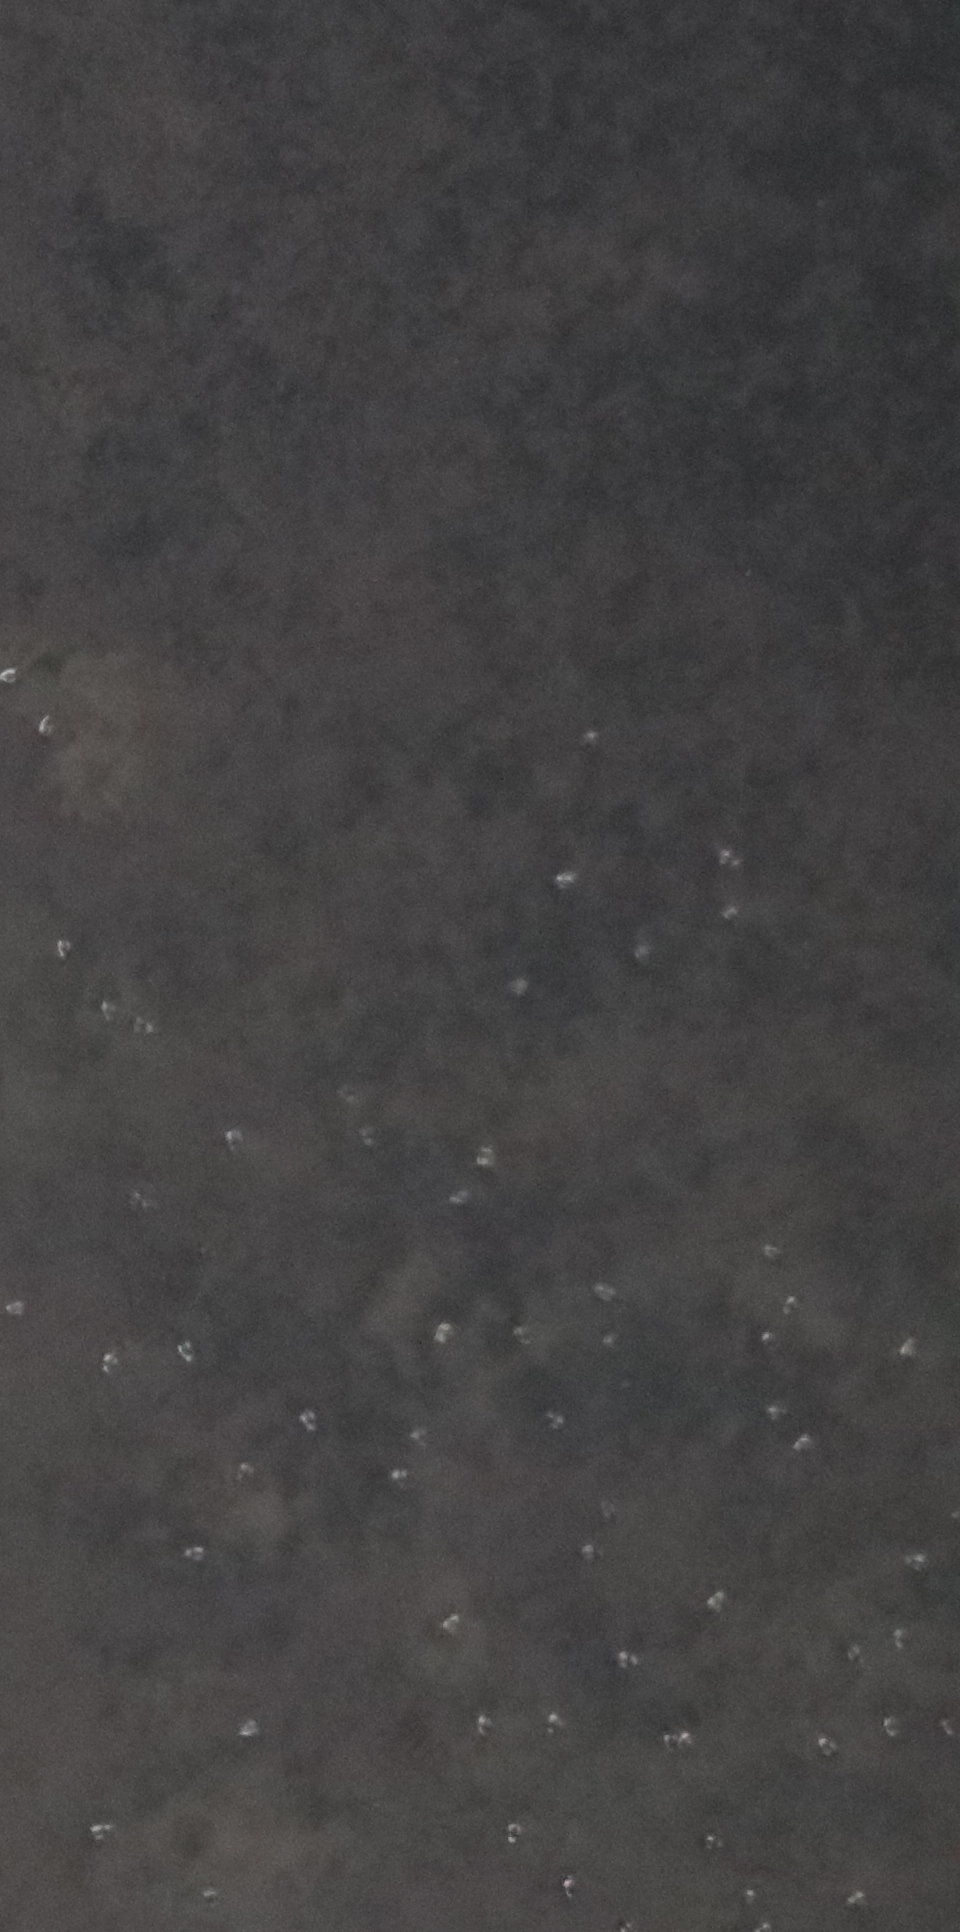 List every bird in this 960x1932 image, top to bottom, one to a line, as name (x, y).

brant (9, 679)
brant (45, 727)
brant (595, 750)
brant (732, 856)
brant (567, 877)
brant (729, 916)
brant (58, 944)
brant (644, 950)
brant (528, 983)
brant (107, 1006)
brant (149, 1028)
brant (350, 1100)
brant (371, 1134)
brant (240, 1141)
brant (481, 1163)
brant (461, 1199)
brant (133, 1202)
brant (774, 1259)
brant (609, 1287)
brant (800, 1301)
brant (27, 1302)
brant (439, 1323)
brant (525, 1331)
brant (604, 1332)
brant (760, 1335)
brant (919, 1342)
brant (189, 1355)
brant (97, 1363)
brant (770, 1411)
brant (552, 1421)
brant (311, 1424)
brant (431, 1434)
brant (803, 1440)
brant (253, 1469)
brant (403, 1470)
brant (612, 1506)
brant (586, 1545)
brant (191, 1551)
brant (912, 1560)
brant (714, 1600)
brant (460, 1630)
brant (905, 1639)
brant (850, 1649)
brant (626, 1661)
brant (558, 1715)
brant (948, 1723)
brant (484, 1726)
brant (888, 1728)
brant (249, 1729)
brant (692, 1737)
brant (680, 1746)
brant (826, 1749)
brant (507, 1838)
brant (715, 1838)
brant (96, 1840)
brant (569, 1895)
brant (217, 1898)
brant (748, 1902)
brant (856, 1906)